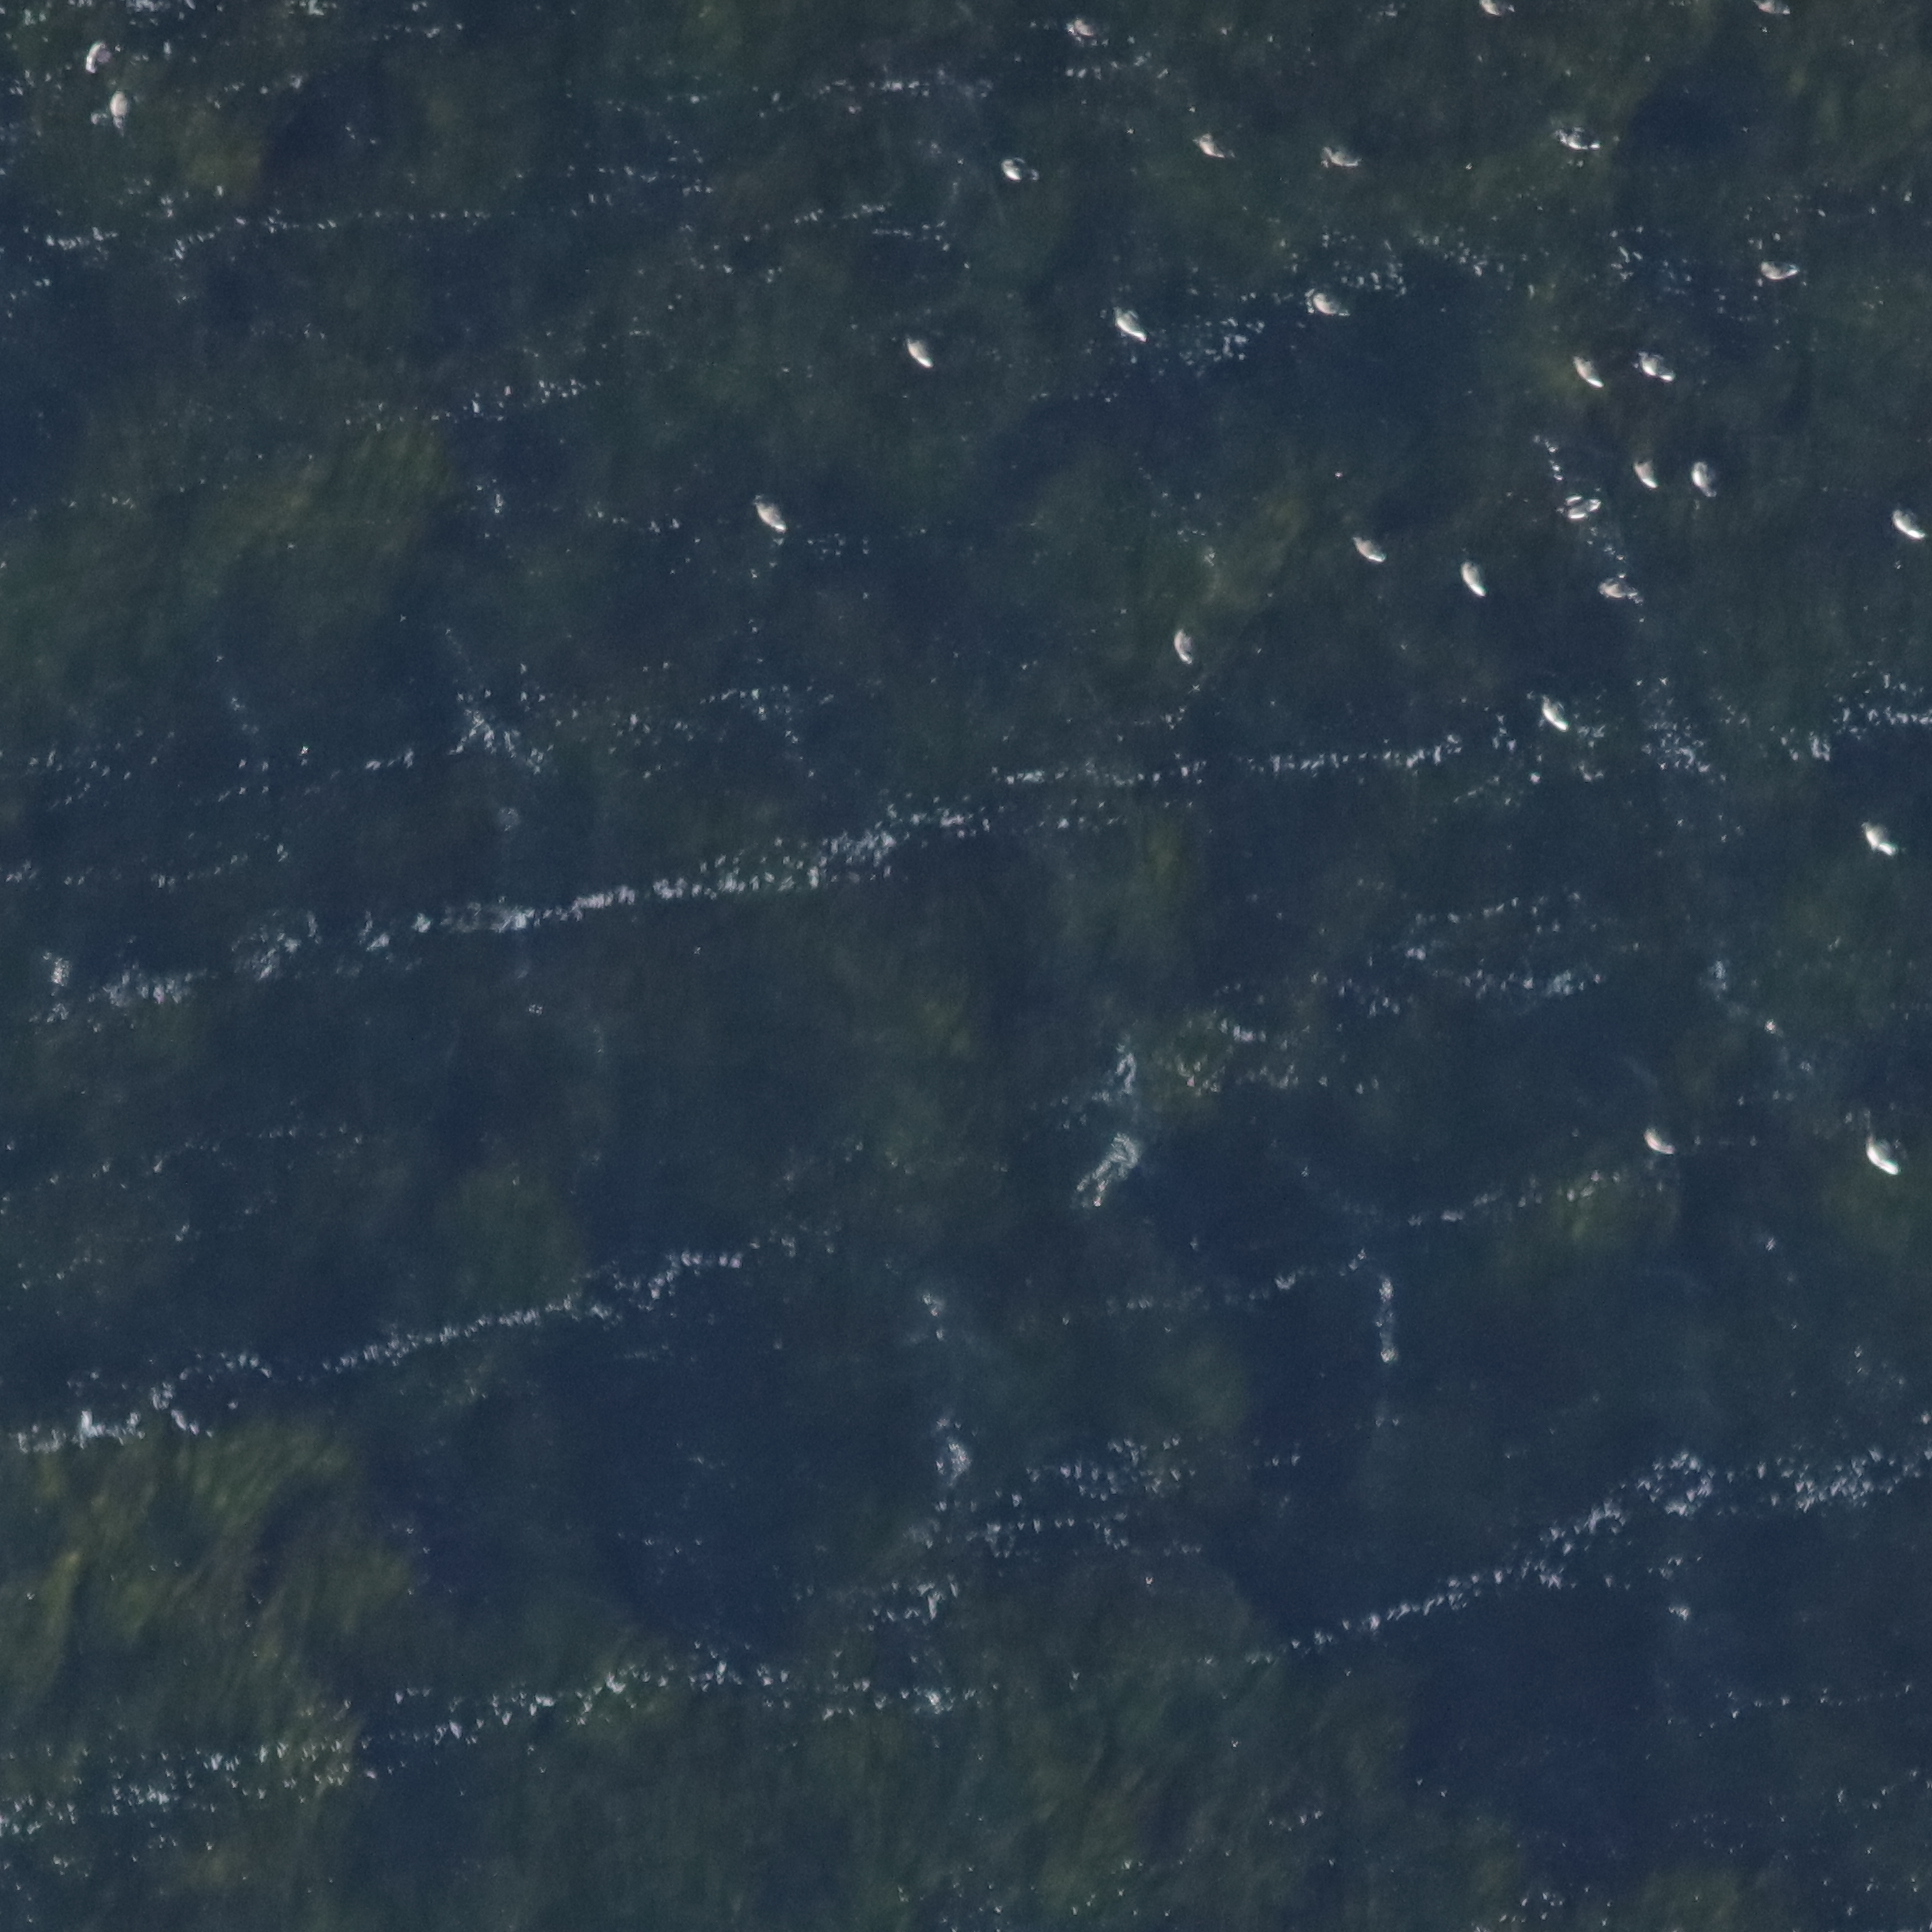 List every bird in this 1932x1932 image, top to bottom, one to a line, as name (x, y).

brant (1492, 5)
brant (1769, 7)
brant (1085, 29)
brant (97, 56)
brant (122, 109)
brant (1581, 138)
brant (1211, 142)
brant (1340, 159)
brant (1017, 171)
brant (1775, 266)
brant (1326, 303)
brant (1126, 318)
brant (920, 349)
brant (1654, 365)
brant (1582, 368)
brant (1644, 470)
brant (1708, 479)
brant (765, 509)
brant (1583, 510)
brant (1907, 521)
brant (1367, 548)
brant (1476, 580)
brant (1610, 590)
brant (1184, 644)
brant (1556, 714)
brant (1884, 841)
brant (1659, 1140)
brant (1883, 1153)